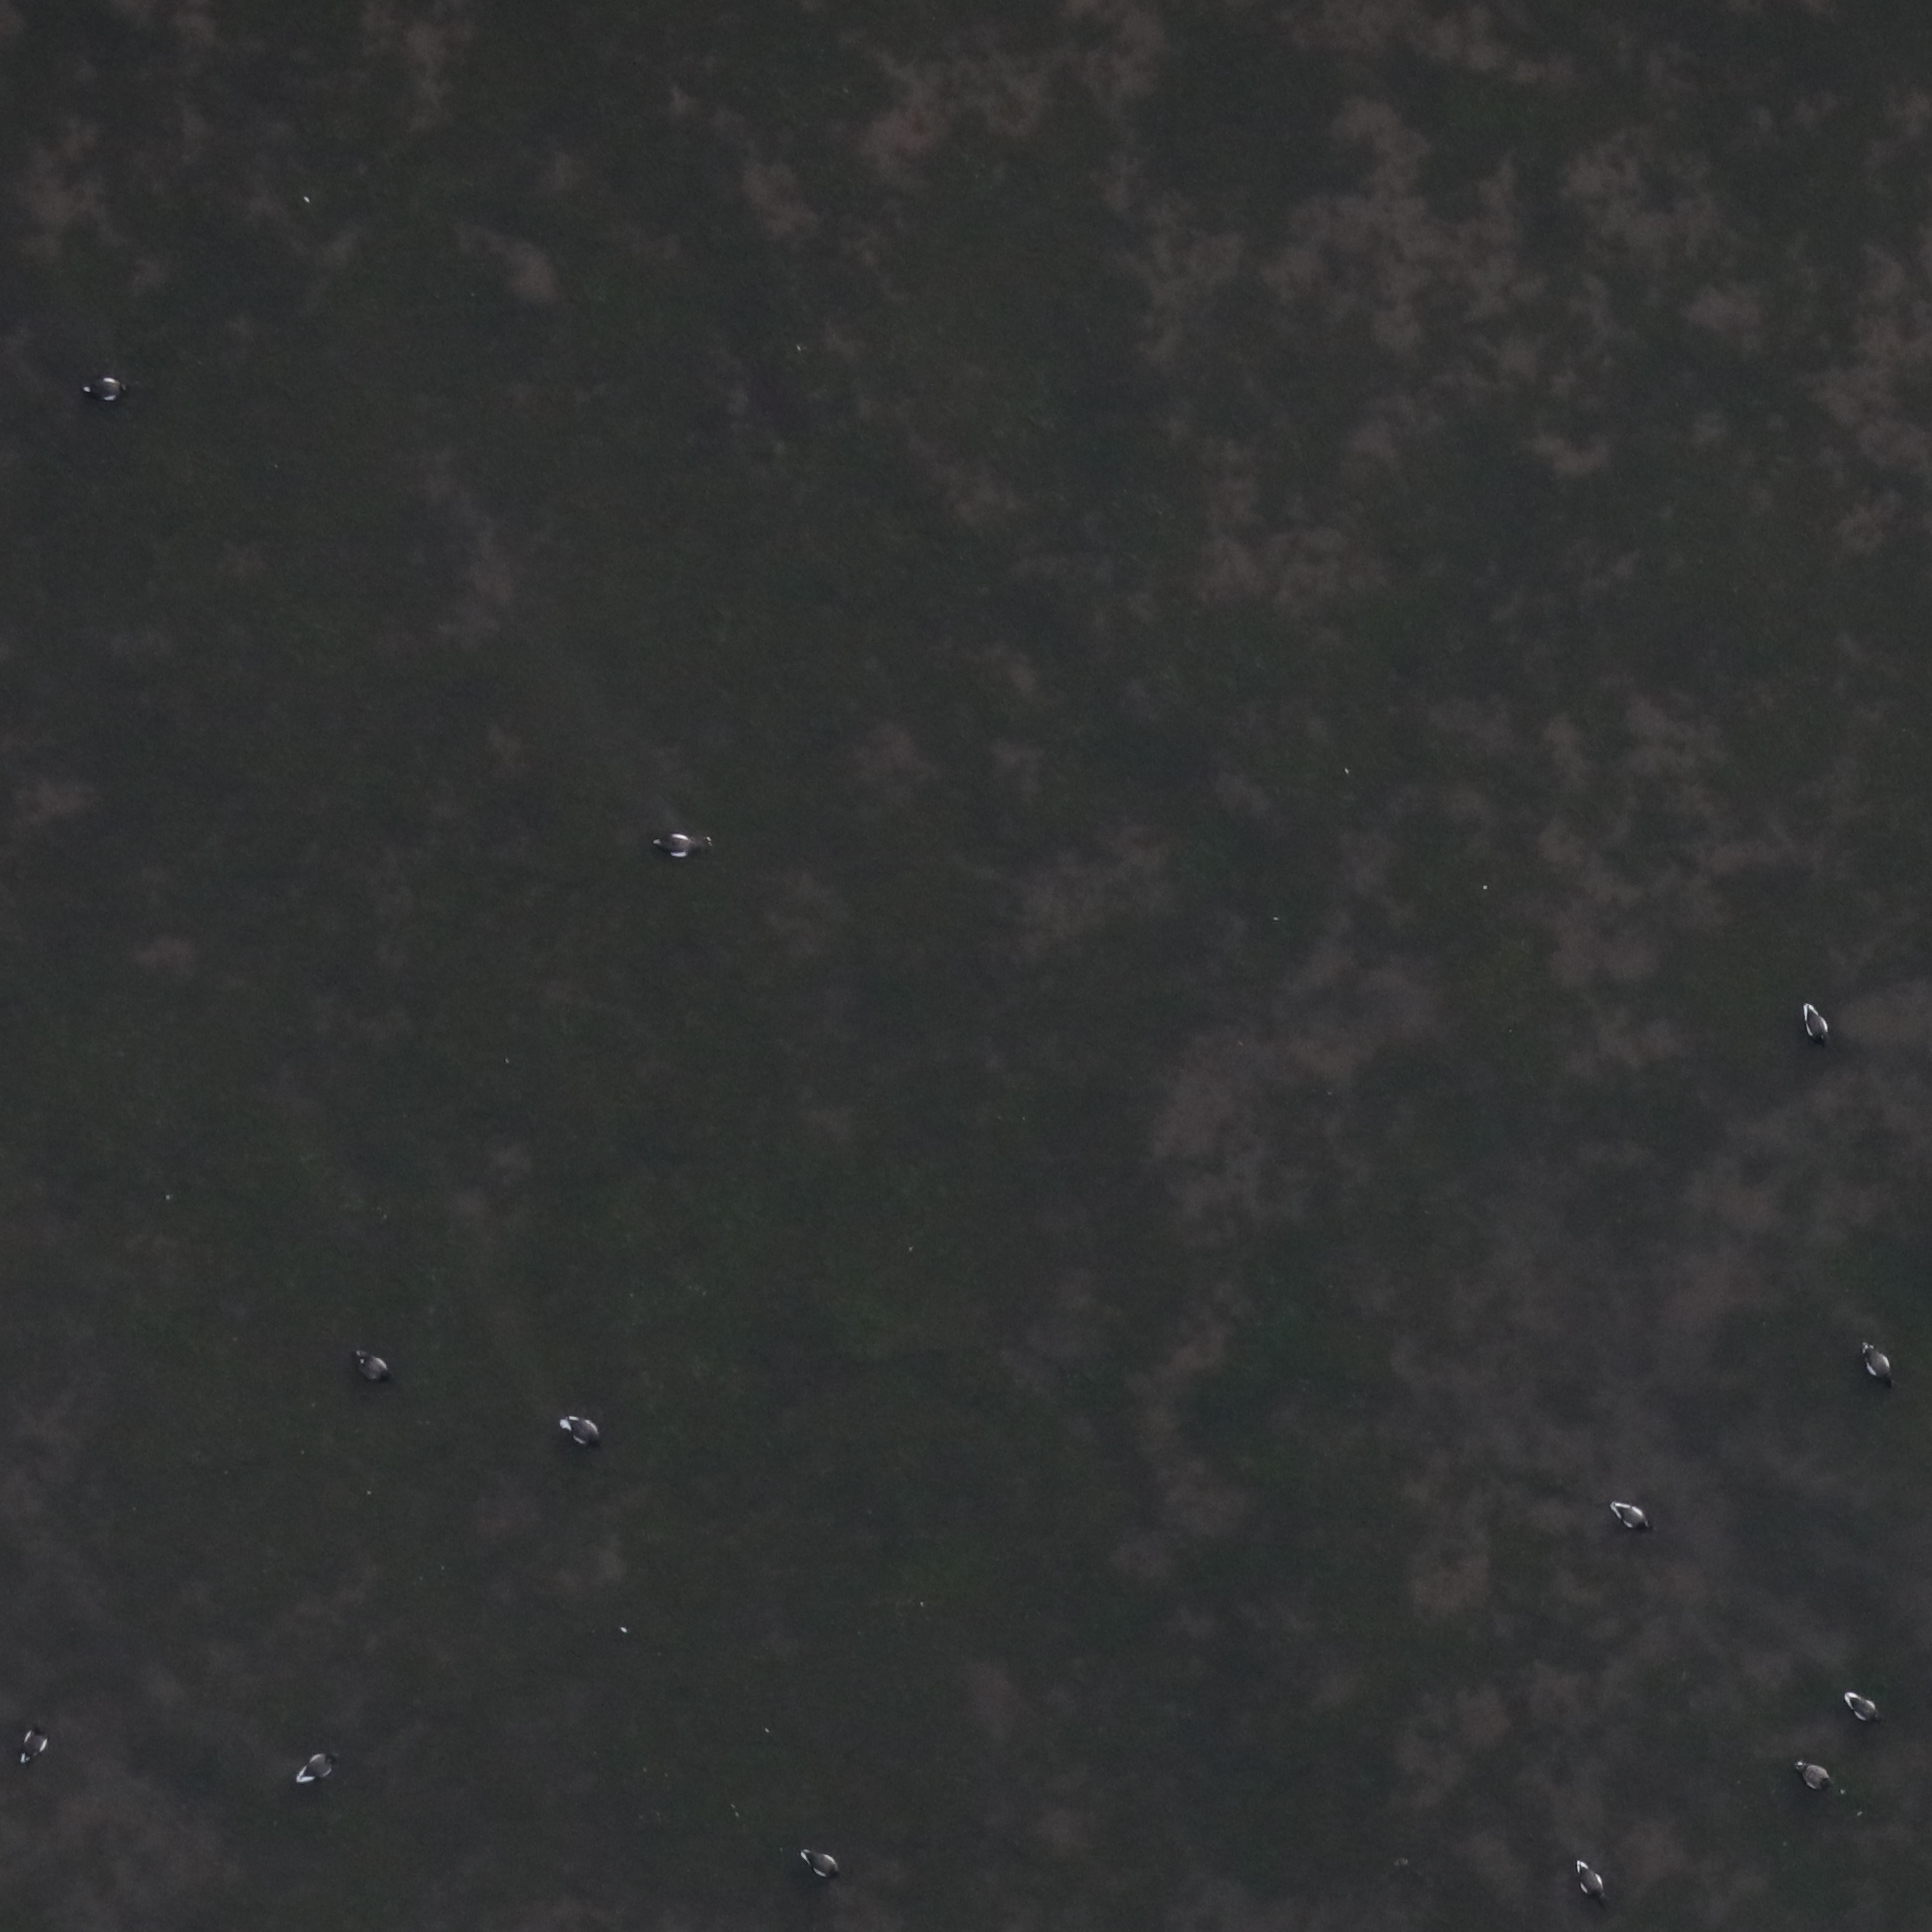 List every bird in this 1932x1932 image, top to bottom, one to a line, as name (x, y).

brant (105, 388)
brant (679, 845)
brant (1817, 1023)
brant (1877, 1362)
brant (371, 1368)
brant (583, 1431)
brant (1631, 1516)
brant (1862, 1709)
brant (33, 1746)
brant (318, 1767)
brant (1815, 1775)
brant (821, 1865)
brant (1591, 1880)